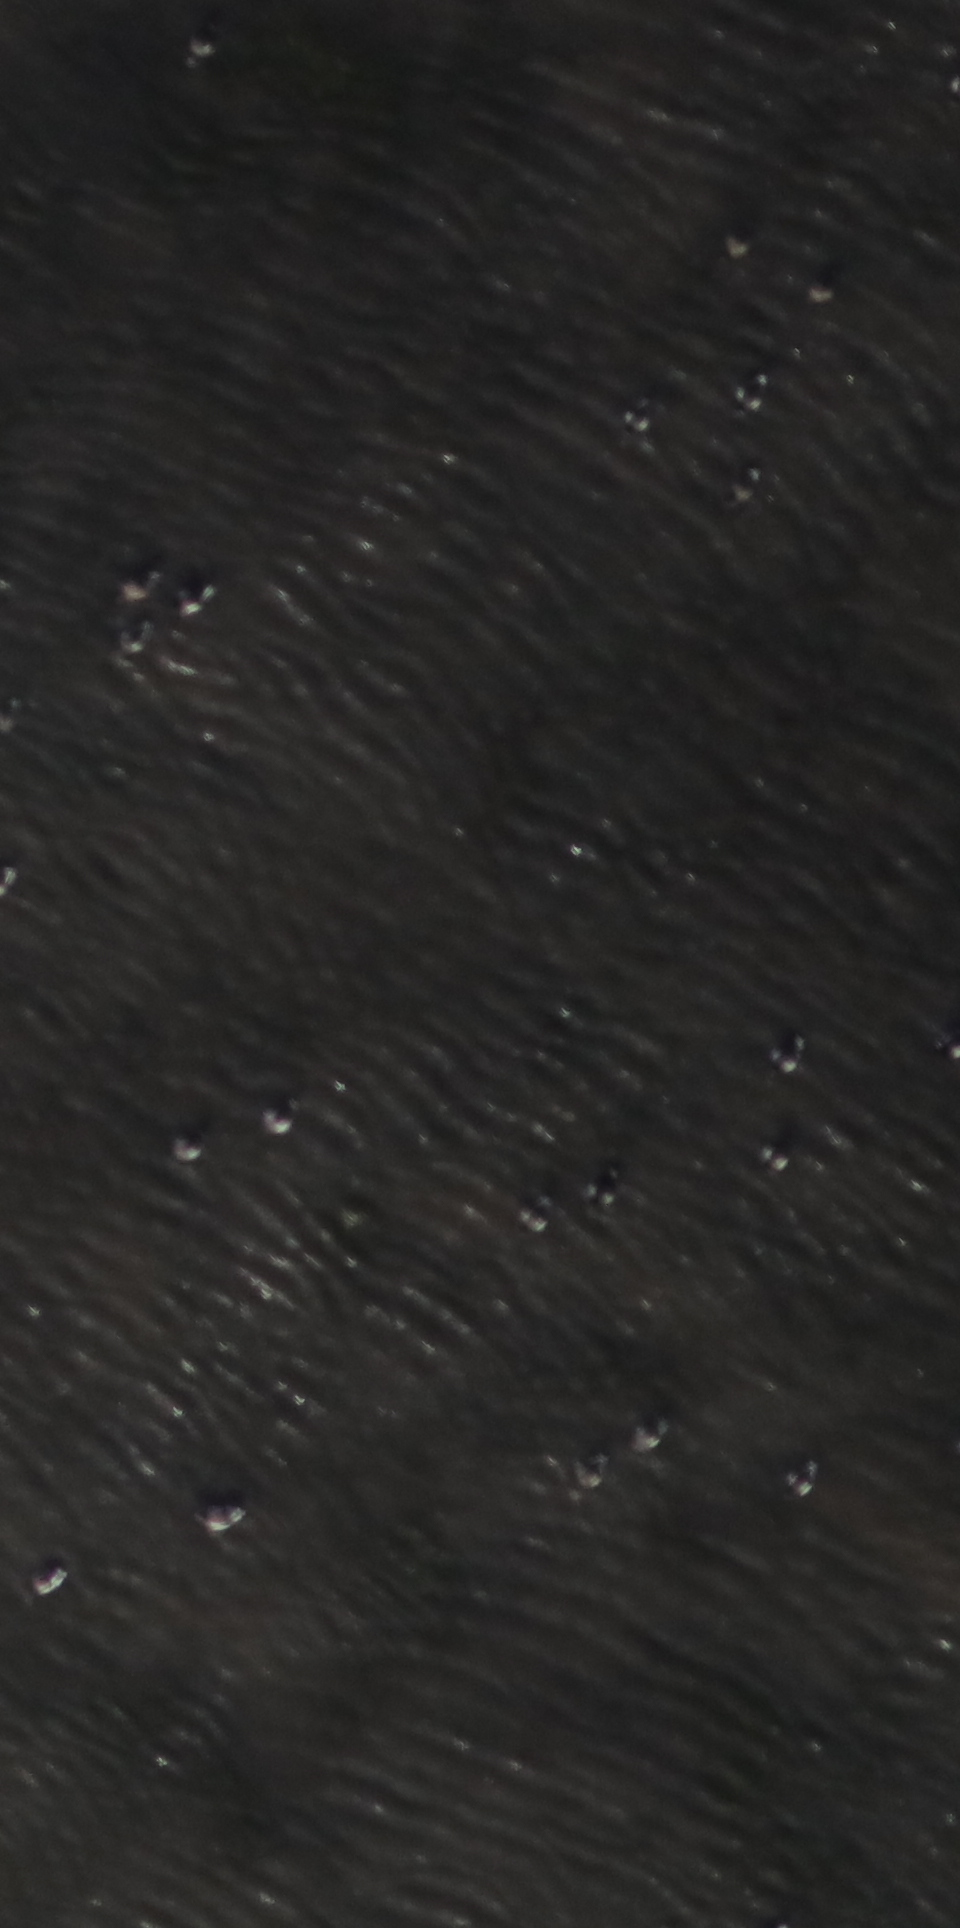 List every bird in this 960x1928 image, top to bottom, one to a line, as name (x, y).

brant (203, 54)
brant (731, 236)
brant (823, 300)
brant (746, 392)
brant (643, 418)
brant (133, 586)
brant (209, 608)
brant (135, 641)
brant (784, 1061)
brant (282, 1121)
brant (180, 1151)
brant (776, 1155)
brant (598, 1195)
brant (544, 1217)
brant (654, 1433)
brant (576, 1474)
brant (803, 1487)
brant (227, 1514)
brant (50, 1576)